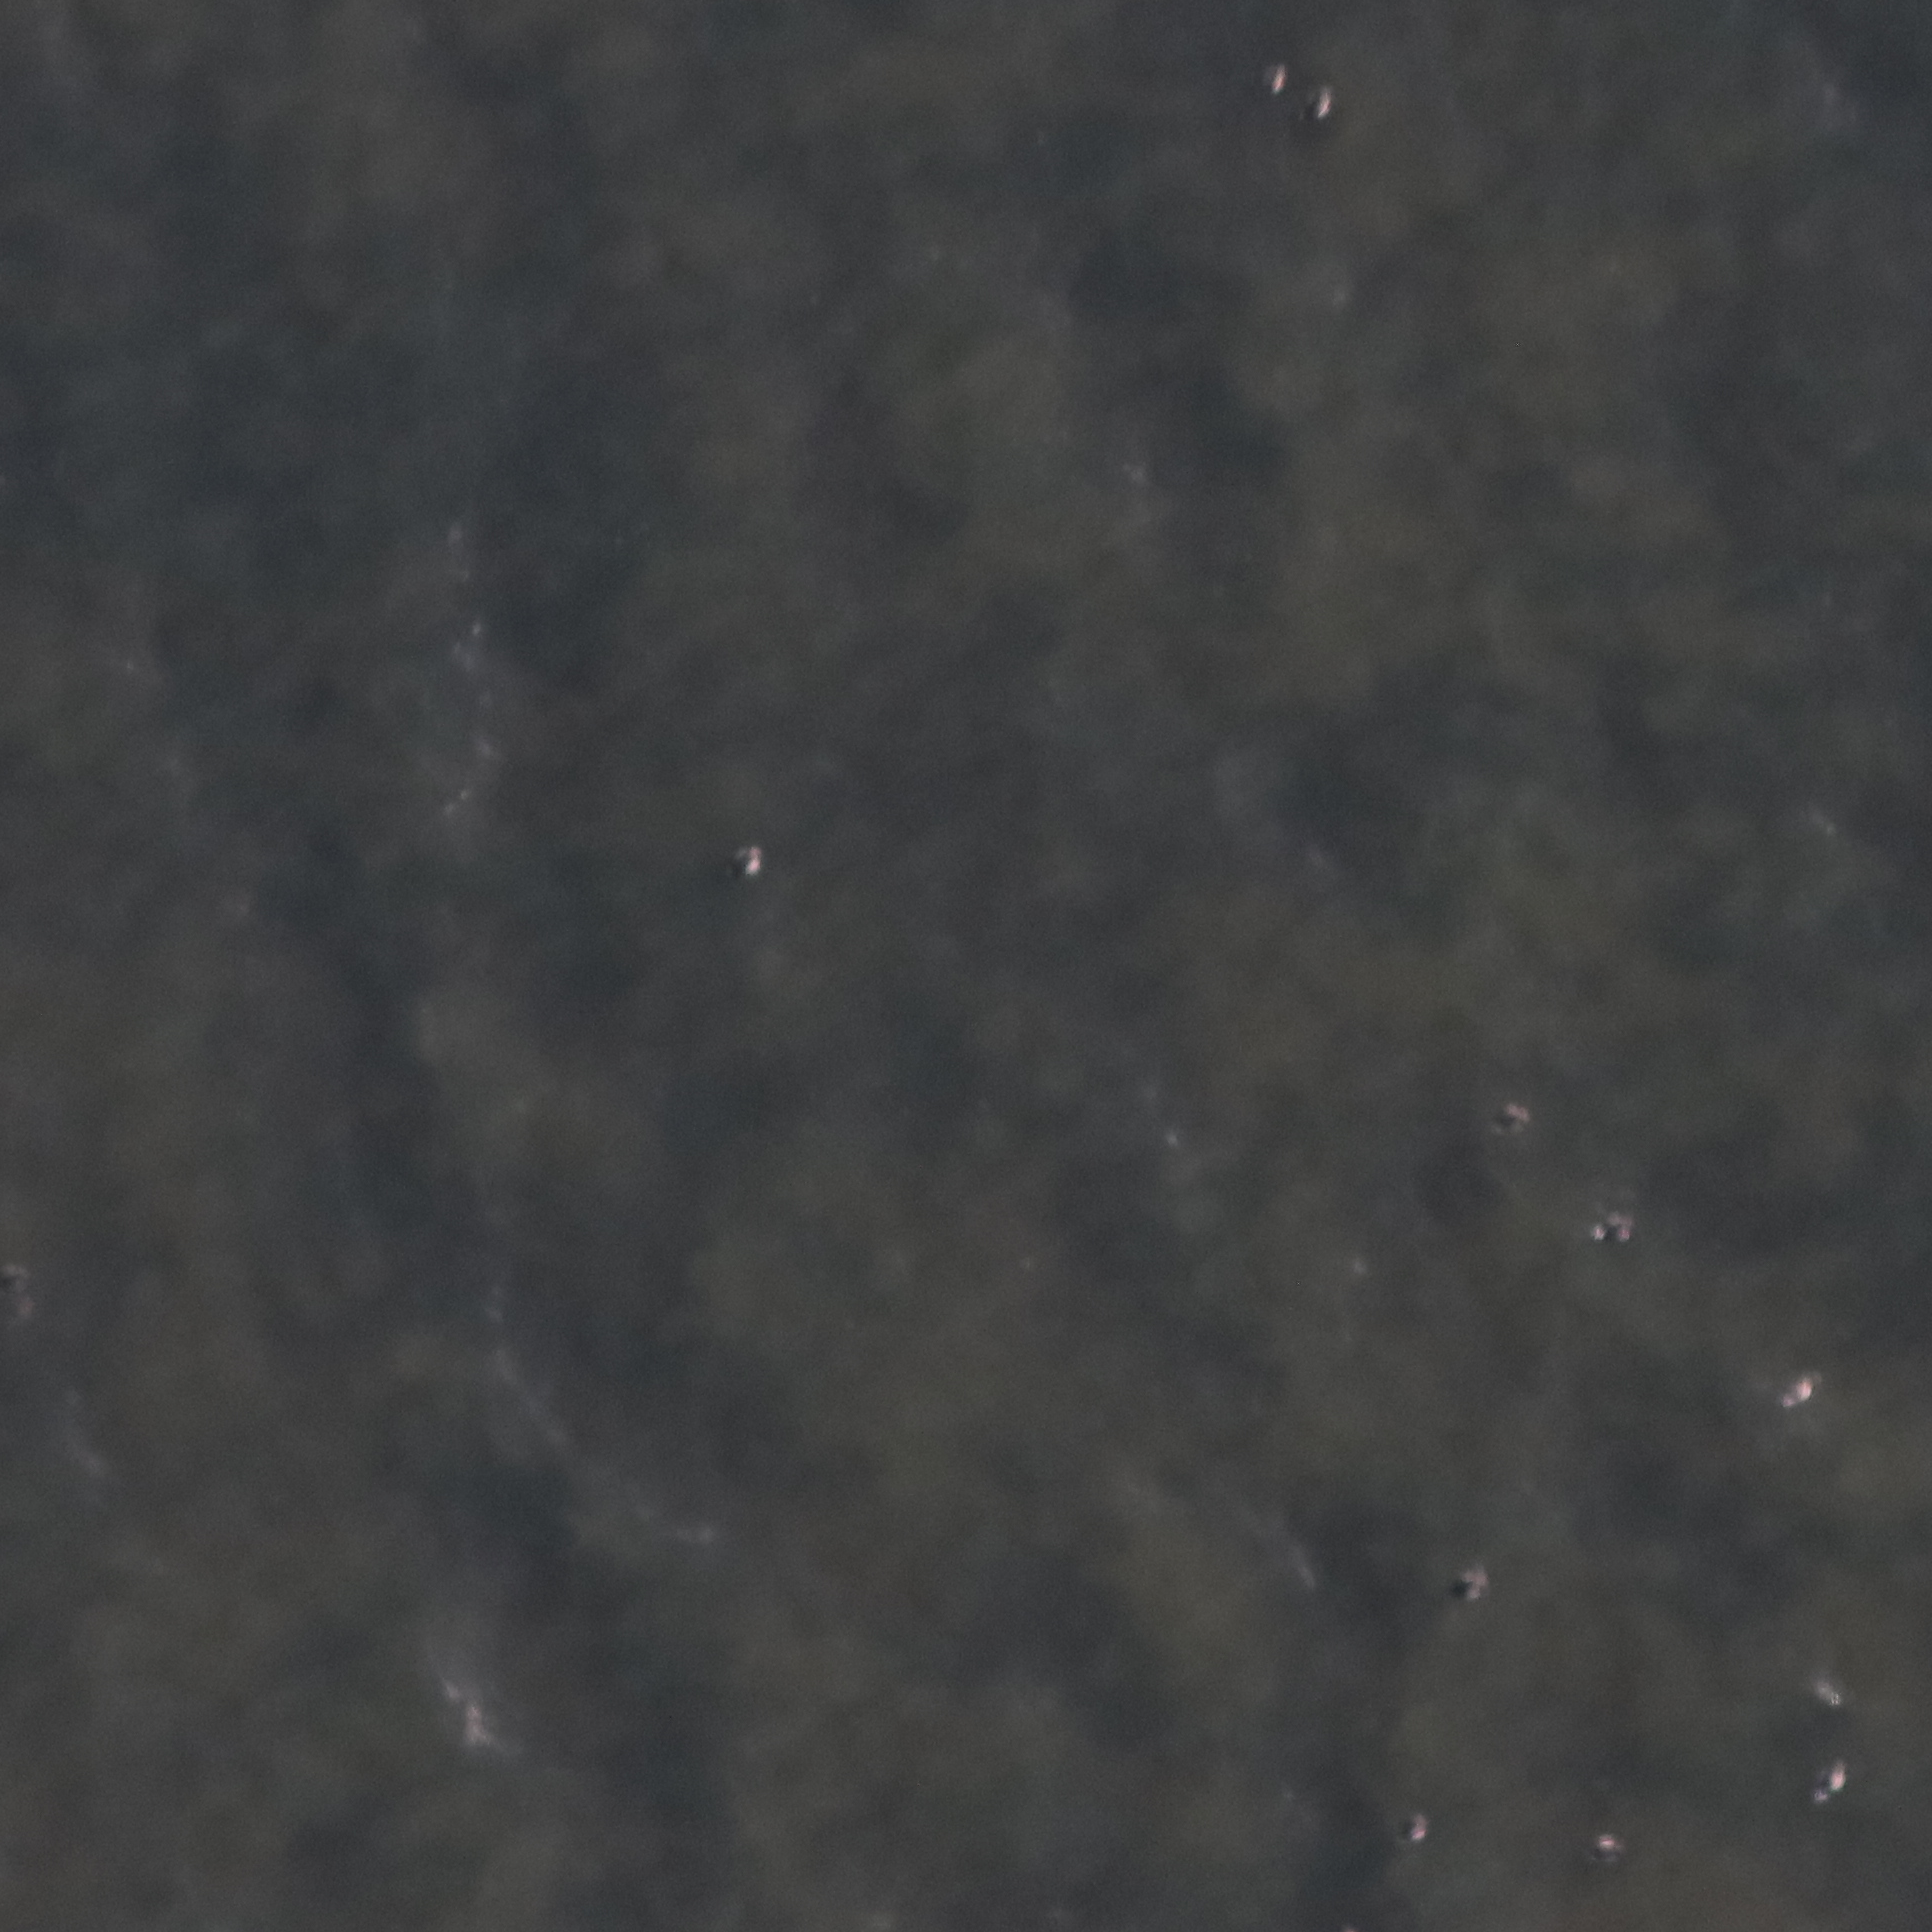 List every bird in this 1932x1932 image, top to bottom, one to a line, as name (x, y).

other bird (1272, 78)
other bird (1315, 105)
brant (747, 859)
brant (1506, 1119)
brant (1612, 1232)
brant (6, 1280)
brant (1792, 1390)
brant (1464, 1589)
brant (1829, 1782)
brant (1414, 1827)
brant (1600, 1851)